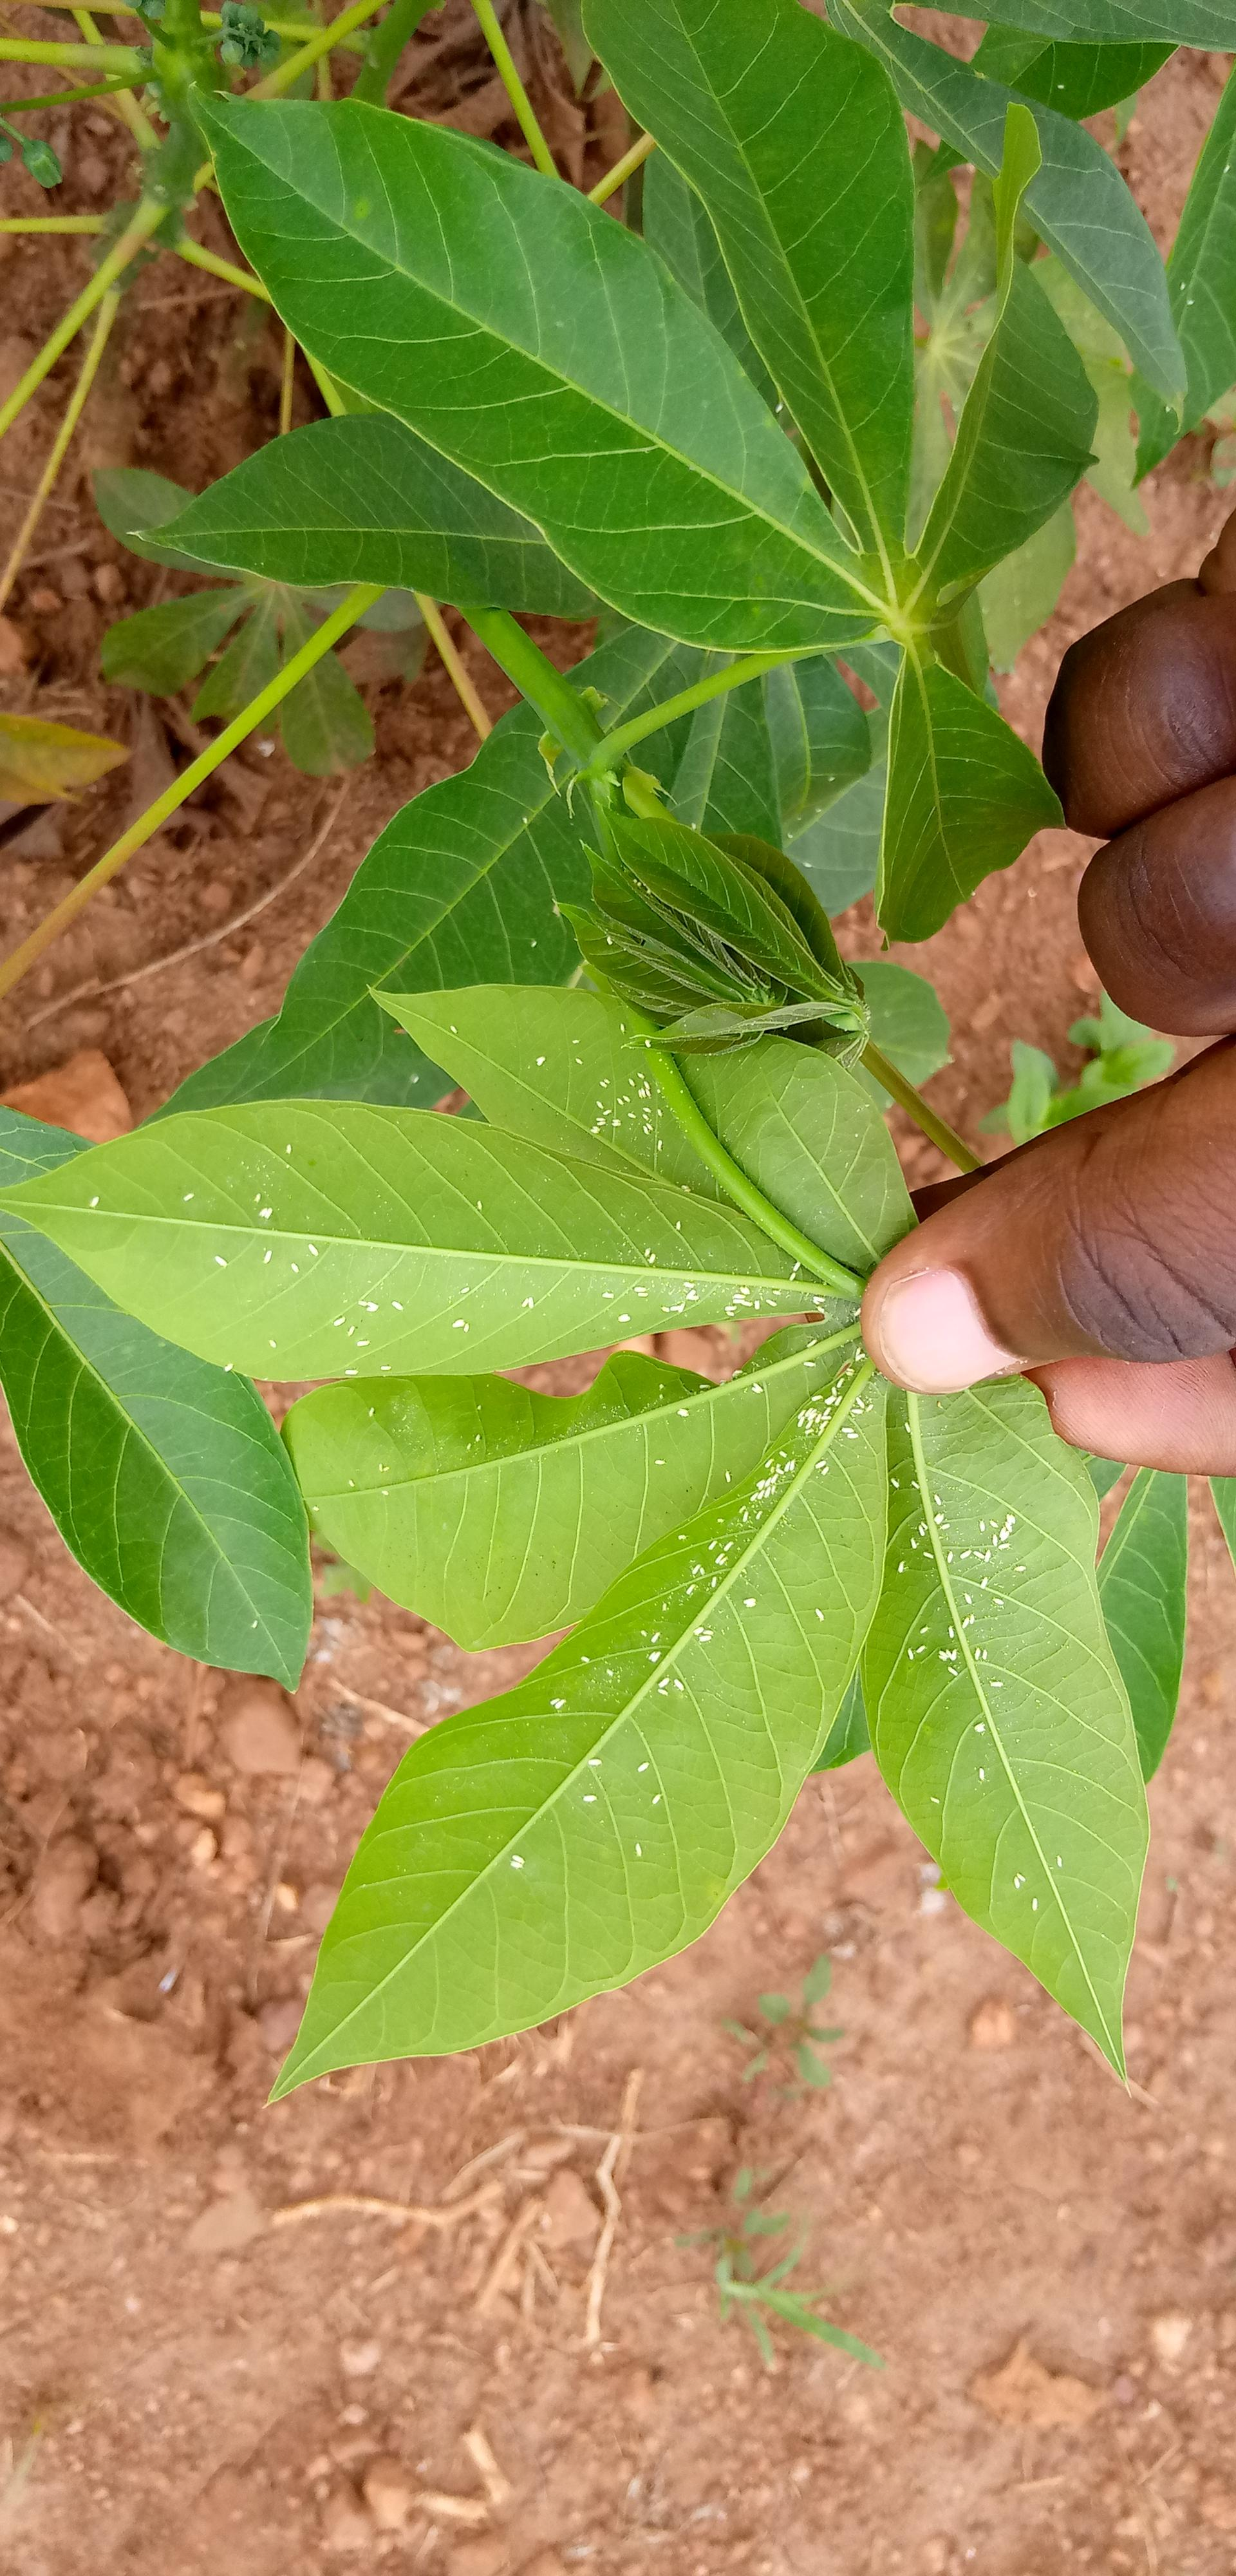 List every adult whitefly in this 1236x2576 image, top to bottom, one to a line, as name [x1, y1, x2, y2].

whitefly [1055, 82, 1067, 92]
whitefly [1177, 281, 1187, 292]
whitefly [1184, 298, 1195, 308]
whitefly [773, 401, 785, 415]
whitefly [520, 815, 530, 825]
whitefly [604, 934, 614, 946]
whitefly [529, 940, 539, 949]
whitefly [619, 1022, 628, 1034]
whitefly [449, 1023, 460, 1036]
whitefly [642, 1037, 653, 1050]
whitefly [570, 1038, 581, 1045]
whitefly [535, 1056, 546, 1063]
whitefly [574, 1057, 585, 1066]
whitefly [536, 1058, 545, 1068]
whitefly [636, 1072, 646, 1081]
whitefly [411, 1074, 421, 1085]
whitefly [627, 1077, 637, 1087]
whitefly [603, 1078, 612, 1084]
whitefly [643, 1080, 651, 1090]
whitefly [598, 1081, 608, 1089]
whitefly [641, 1088, 646, 1099]
whitefly [637, 1088, 642, 1100]
whitefly [644, 1088, 652, 1098]
whitefly [622, 1094, 632, 1104]
whitefly [615, 1097, 625, 1106]
whitefly [595, 1099, 606, 1110]
whitefly [641, 1106, 652, 1113]
whitefly [655, 1107, 665, 1118]
whitefly [601, 1108, 613, 1116]
whitefly [626, 1112, 637, 1119]
whitefly [641, 1113, 651, 1122]
whitefly [595, 1116, 607, 1122]
whitefly [611, 1119, 621, 1123]
whitefly [595, 1121, 607, 1126]
whitefly [610, 1122, 622, 1128]
whitefly [646, 1122, 654, 1132]
whitefly [642, 1124, 650, 1135]
whitefly [591, 1125, 601, 1132]
whitefly [588, 1129, 599, 1135]
whitefly [655, 1139, 665, 1152]
whitefly [284, 1142, 294, 1156]
whitefly [680, 1184, 689, 1189]
whitefly [253, 1191, 262, 1204]
whitefly [182, 1191, 196, 1204]
whitefly [88, 1193, 100, 1209]
whitefly [476, 1198, 484, 1212]
whitefly [258, 1206, 268, 1218]
whitefly [264, 1206, 274, 1220]
whitefly [674, 1218, 682, 1232]
whitefly [306, 1242, 322, 1258]
whitefly [643, 1244, 653, 1258]
whitefly [261, 1249, 274, 1265]
whitefly [649, 1252, 657, 1265]
whitefly [213, 1254, 230, 1269]
whitefly [791, 1260, 801, 1272]
whitefly [290, 1261, 302, 1276]
whitefly [788, 1272, 796, 1280]
whitefly [682, 1280, 695, 1288]
whitefly [633, 1285, 647, 1293]
whitefly [459, 1285, 471, 1296]
whitefly [739, 1285, 747, 1295]
whitefly [745, 1286, 751, 1296]
whitefly [771, 1289, 783, 1297]
whitefly [600, 1291, 615, 1300]
whitefly [636, 1293, 650, 1298]
whitefly [732, 1293, 745, 1299]
whitefly [527, 1295, 536, 1310]
whitefly [812, 1296, 828, 1303]
whitefly [520, 1297, 529, 1309]
whitefly [753, 1298, 762, 1312]
whitefly [731, 1298, 745, 1304]
whitefly [764, 1298, 779, 1308]
whitefly [357, 1299, 367, 1307]
whitefly [390, 1299, 405, 1312]
whitefly [812, 1300, 820, 1307]
whitefly [740, 1300, 754, 1308]
whitefly [367, 1301, 379, 1308]
whitefly [679, 1302, 686, 1314]
whitefly [723, 1304, 738, 1311]
whitefly [670, 1305, 680, 1312]
whitefly [816, 1305, 826, 1313]
whitefly [660, 1305, 669, 1313]
whitefly [367, 1307, 377, 1312]
whitefly [853, 1307, 861, 1319]
whitefly [724, 1311, 735, 1318]
whitefly [617, 1313, 629, 1320]
whitefly [332, 1314, 347, 1328]
whitefly [619, 1316, 631, 1323]
whitefly [454, 1319, 465, 1323]
whitefly [451, 1322, 464, 1329]
whitefly [463, 1322, 471, 1334]
whitefly [344, 1323, 357, 1338]
whitefly [805, 1337, 819, 1349]
whitefly [267, 1338, 279, 1349]
whitefly [353, 1338, 373, 1348]
whitefly [854, 1345, 861, 1354]
whitefly [855, 1352, 866, 1362]
whitefly [801, 1359, 816, 1368]
whitefly [222, 1361, 235, 1374]
whitefly [379, 1364, 393, 1372]
whitefly [845, 1367, 856, 1372]
whitefly [343, 1367, 360, 1376]
whitefly [733, 1368, 744, 1375]
whitefly [845, 1371, 856, 1377]
whitefly [836, 1376, 846, 1388]
whitefly [657, 1381, 666, 1391]
whitefly [752, 1382, 763, 1393]
whitefly [697, 1383, 712, 1390]
whitefly [749, 1386, 761, 1394]
whitefly [830, 1386, 838, 1396]
whitefly [810, 1394, 823, 1403]
whitefly [834, 1394, 843, 1407]
whitefly [824, 1396, 835, 1405]
whitefly [855, 1396, 865, 1409]
whitefly [827, 1396, 837, 1406]
whitefly [865, 1403, 875, 1413]
whitefly [366, 1404, 378, 1419]
whitefly [823, 1406, 832, 1416]
whitefly [803, 1407, 814, 1416]
whitefly [677, 1408, 689, 1413]
whitefly [850, 1408, 864, 1415]
whitefly [810, 1408, 818, 1414]
whitefly [797, 1409, 807, 1420]
whitefly [676, 1411, 690, 1418]
whitefly [796, 1416, 805, 1428]
whitefly [821, 1416, 832, 1421]
whitefly [903, 1419, 912, 1434]
whitefly [805, 1419, 814, 1430]
whitefly [818, 1419, 829, 1428]
whitefly [839, 1426, 854, 1434]
whitefly [803, 1428, 816, 1435]
whitefly [818, 1428, 825, 1438]
whitefly [473, 1433, 482, 1443]
whitefly [846, 1433, 860, 1440]
whitefly [465, 1441, 472, 1451]
whitefly [777, 1450, 789, 1458]
whitefly [763, 1457, 776, 1469]
whitefly [653, 1458, 668, 1466]
whitefly [790, 1458, 796, 1472]
whitefly [814, 1460, 827, 1470]
whitefly [784, 1461, 791, 1473]
whitefly [378, 1461, 383, 1473]
whitefly [820, 1465, 830, 1477]
whitefly [383, 1466, 390, 1472]
whitefly [774, 1468, 785, 1474]
whitefly [724, 1469, 732, 1483]
whitefly [771, 1473, 779, 1484]
whitefly [347, 1477, 356, 1488]
whitefly [764, 1477, 772, 1488]
whitefly [889, 1477, 899, 1489]
whitefly [910, 1479, 920, 1490]
whitefly [756, 1479, 765, 1488]
whitefly [758, 1480, 765, 1490]
whitefly [771, 1484, 776, 1495]
whitefly [764, 1486, 771, 1499]
whitefly [757, 1489, 765, 1499]
whitefly [380, 1490, 389, 1497]
whitefly [749, 1492, 758, 1502]
whitefly [932, 1492, 944, 1507]
whitefly [311, 1504, 321, 1512]
whitefly [737, 1505, 747, 1514]
whitefly [754, 1510, 763, 1520]
whitefly [742, 1511, 749, 1523]
whitefly [933, 1513, 941, 1522]
whitefly [937, 1513, 945, 1526]
whitefly [1006, 1513, 1012, 1526]
whitefly [1010, 1513, 1017, 1524]
whitefly [715, 1516, 726, 1524]
whitefly [977, 1519, 986, 1533]
whitefly [988, 1519, 999, 1529]
whitefly [920, 1520, 928, 1530]
whitefly [1004, 1520, 1013, 1533]
whitefly [939, 1522, 951, 1531]
whitefly [917, 1524, 926, 1537]
whitefly [1000, 1526, 1006, 1540]
whitefly [1001, 1531, 1009, 1543]
whitefly [991, 1531, 998, 1547]
whitefly [675, 1533, 688, 1542]
whitefly [909, 1535, 919, 1550]
whitefly [722, 1540, 735, 1552]
whitefly [707, 1540, 716, 1551]
whitefly [998, 1541, 1012, 1551]
whitefly [985, 1548, 991, 1564]
whitefly [959, 1549, 972, 1561]
whitefly [946, 1549, 953, 1564]
whitefly [973, 1549, 984, 1560]
whitefly [921, 1550, 935, 1560]
whitefly [715, 1552, 726, 1564]
whitefly [718, 1556, 729, 1566]
whitefly [895, 1558, 907, 1574]
whitefly [1011, 1563, 1027, 1573]
whitefly [691, 1564, 702, 1576]
whitefly [698, 1567, 707, 1577]
whitefly [979, 1575, 989, 1591]
whitefly [710, 1576, 717, 1589]
whitefly [686, 1582, 698, 1596]
whitefly [962, 1590, 973, 1606]
whitefly [991, 1596, 1006, 1607]
whitefly [742, 1598, 757, 1604]
whitefly [660, 1602, 668, 1613]
whitefly [745, 1602, 756, 1609]
whitefly [813, 1607, 827, 1623]
whitefly [969, 1611, 976, 1626]
whitefly [961, 1616, 969, 1629]
whitefly [919, 1624, 930, 1635]
whitefly [947, 1624, 957, 1639]
whitefly [692, 1626, 704, 1636]
whitefly [702, 1628, 715, 1636]
whitefly [639, 1629, 649, 1638]
whitefly [648, 1631, 661, 1643]
whitefly [698, 1634, 713, 1643]
whitefly [915, 1644, 926, 1654]
whitefly [906, 1647, 915, 1662]
whitefly [951, 1647, 957, 1661]
whitefly [973, 1647, 981, 1662]
whitefly [982, 1647, 989, 1662]
whitefly [946, 1648, 951, 1659]
whitefly [938, 1649, 948, 1658]
whitefly [648, 1651, 657, 1661]
whitefly [651, 1651, 662, 1662]
whitefly [579, 1654, 590, 1663]
whitefly [938, 1655, 948, 1662]
whitefly [946, 1665, 959, 1677]
whitefly [604, 1667, 615, 1678]
whitefly [657, 1676, 670, 1687]
whitefly [673, 1676, 686, 1692]
whitefly [988, 1680, 1006, 1689]
whitefly [656, 1688, 669, 1697]
whitefly [549, 1698, 561, 1705]
whitefly [553, 1698, 567, 1711]
whitefly [974, 1721, 986, 1732]
whitefly [977, 1727, 985, 1734]
whitefly [585, 1757, 603, 1767]
whitefly [635, 1761, 650, 1772]
whitefly [978, 1766, 986, 1781]
whitefly [650, 1793, 662, 1806]
whitefly [580, 1794, 598, 1804]
whitefly [928, 1795, 941, 1805]
whitefly [633, 1841, 646, 1859]
whitefly [510, 1853, 526, 1865]
whitefly [1055, 1854, 1064, 1869]
whitefly [509, 1860, 523, 1870]
whitefly [1015, 1872, 1027, 1884]
whitefly [1013, 1875, 1021, 1890]
whitefly [1030, 1895, 1039, 1913]